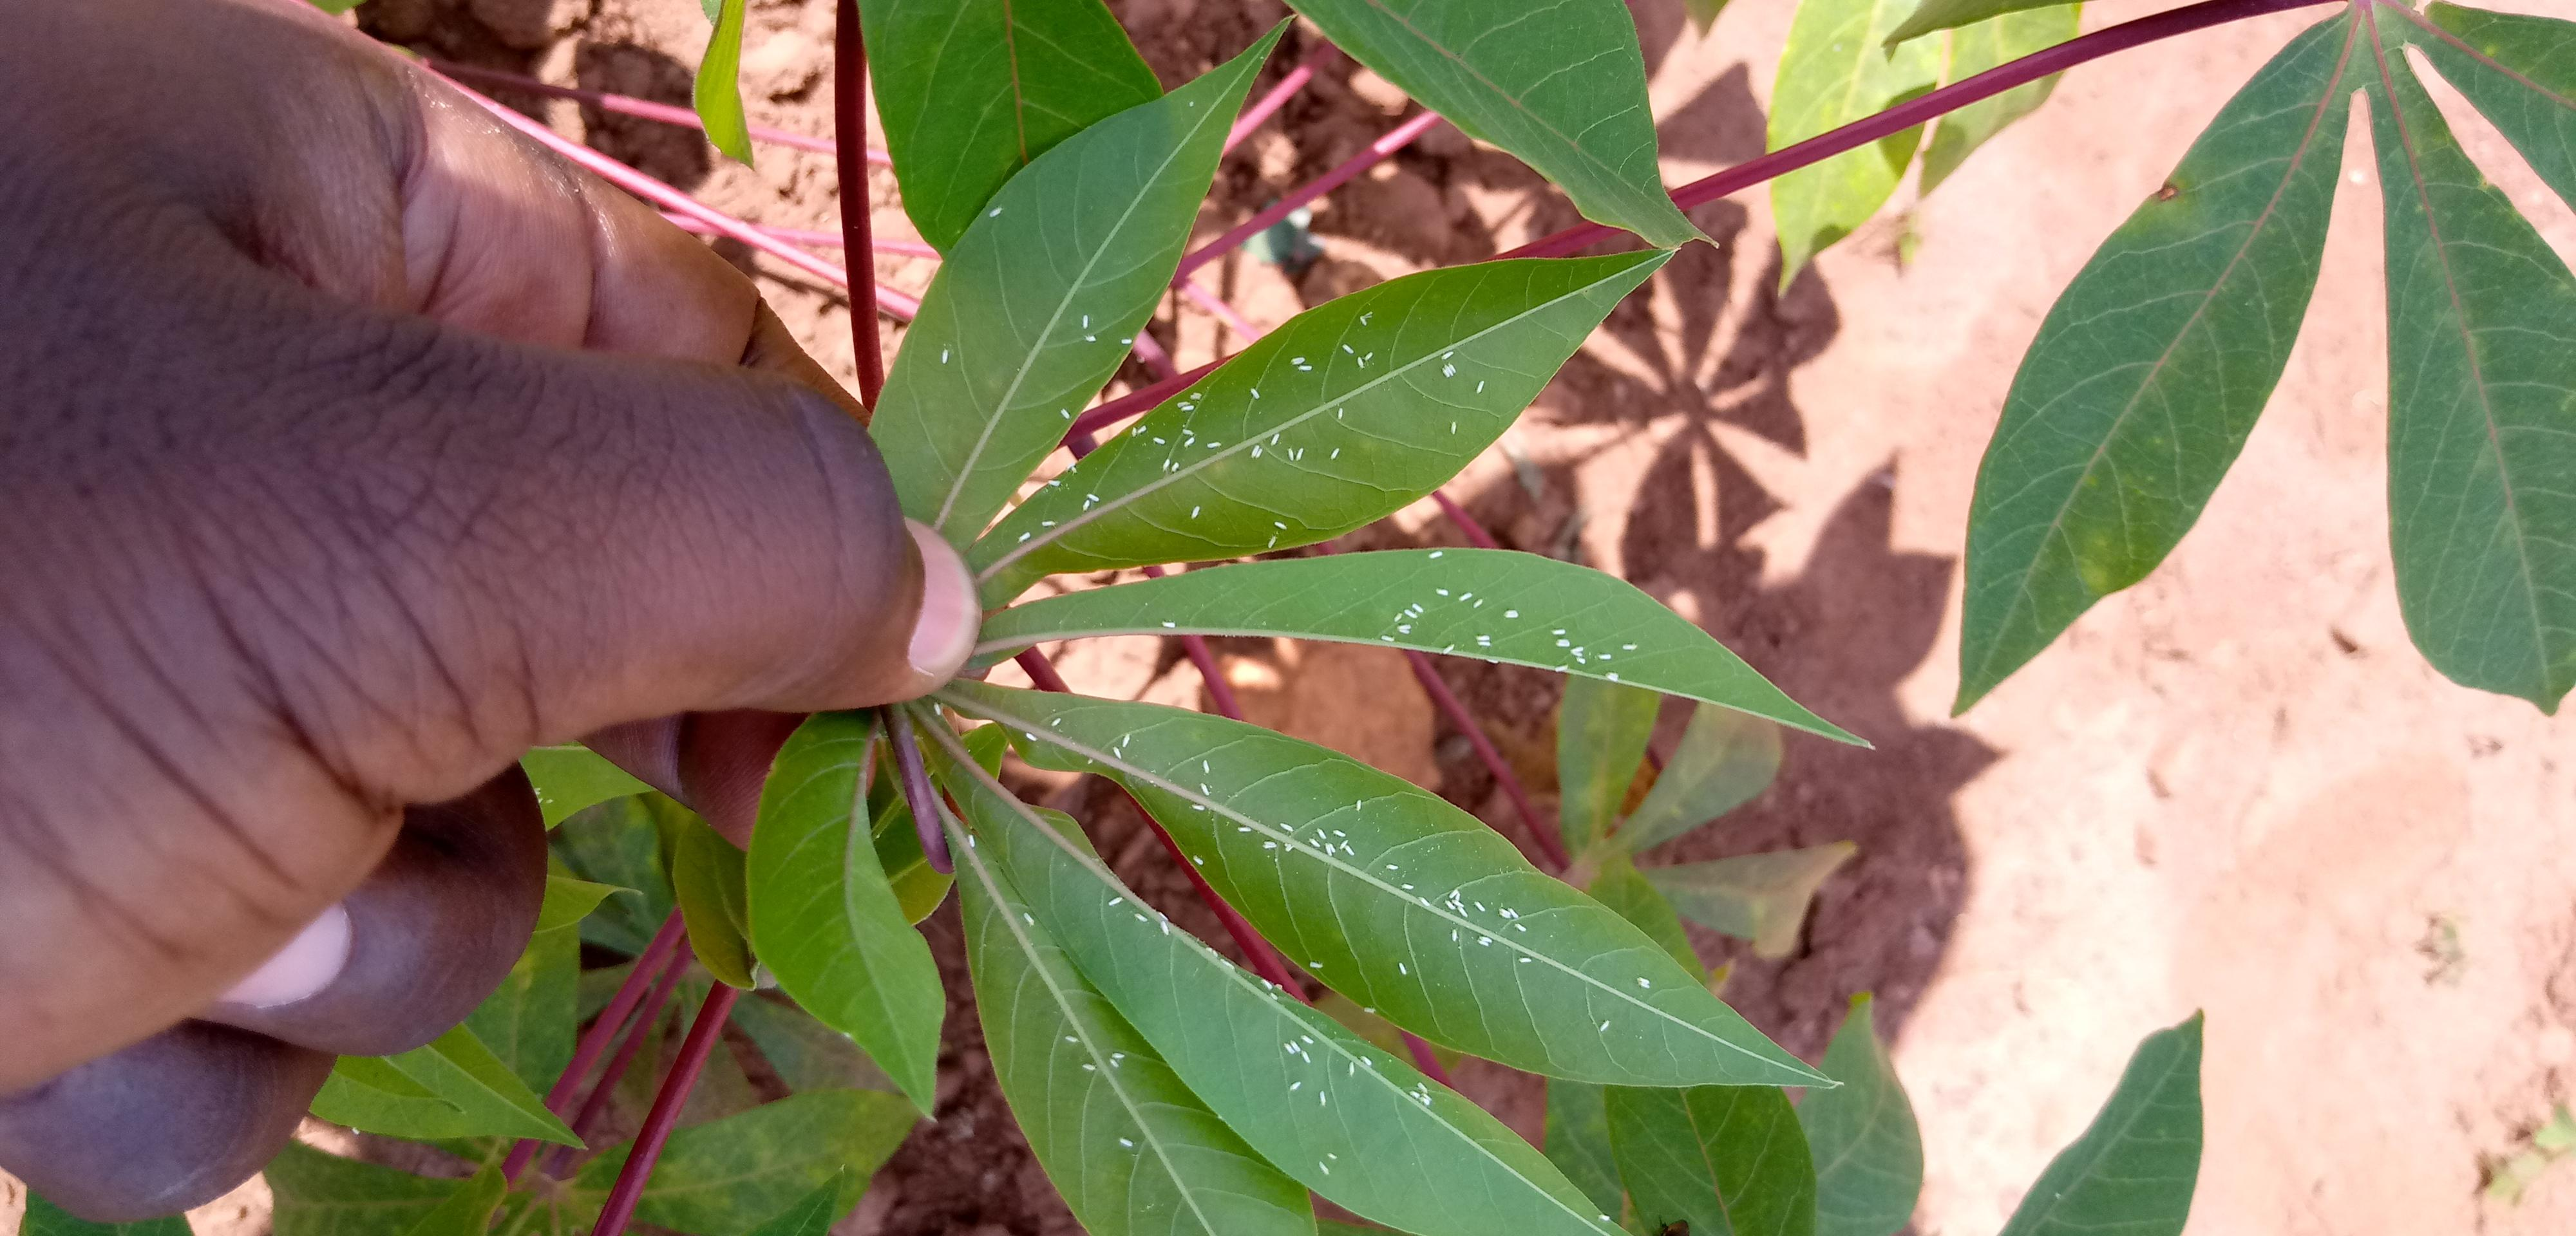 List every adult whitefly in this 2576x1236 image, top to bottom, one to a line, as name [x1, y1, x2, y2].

whitefly [1184, 97, 1197, 109]
whitefly [987, 203, 1005, 222]
whitefly [1355, 309, 1376, 326]
whitefly [1081, 312, 1091, 332]
whitefly [1084, 333, 1098, 346]
whitefly [1121, 335, 1133, 350]
whitefly [1334, 344, 1355, 356]
whitefly [935, 346, 955, 366]
whitefly [1361, 347, 1383, 362]
whitefly [1434, 349, 1469, 361]
whitefly [1289, 352, 1307, 370]
whitefly [1353, 353, 1368, 370]
whitefly [1298, 358, 1314, 376]
whitefly [1437, 359, 1456, 380]
whitefly [1440, 360, 1460, 380]
whitefly [1439, 360, 1463, 382]
whitefly [1472, 376, 1492, 396]
whitefly [1245, 382, 1265, 403]
whitefly [1189, 386, 1209, 401]
whitefly [1175, 397, 1196, 421]
whitefly [1172, 399, 1195, 417]
whitefly [1336, 404, 1352, 421]
whitefly [1057, 405, 1073, 422]
whitefly [1448, 412, 1461, 435]
whitefly [1124, 420, 1141, 444]
whitefly [1137, 421, 1150, 440]
whitefly [1179, 422, 1200, 440]
whitefly [1266, 426, 1283, 447]
whitefly [1180, 432, 1200, 452]
whitefly [1150, 433, 1171, 449]
whitefly [1204, 437, 1225, 454]
whitefly [1249, 440, 1264, 458]
whitefly [1246, 441, 1267, 461]
whitefly [1296, 443, 1308, 465]
whitefly [1329, 443, 1341, 464]
whitefly [1284, 445, 1296, 464]
whitefly [1158, 454, 1172, 475]
whitefly [1169, 458, 1184, 477]
whitefly [1066, 461, 1079, 475]
whitefly [1045, 474, 1062, 493]
whitefly [1086, 489, 1101, 506]
whitefly [1074, 496, 1091, 518]
whitefly [1188, 504, 1202, 523]
whitefly [1272, 514, 1289, 531]
whitefly [1040, 516, 1061, 536]
whitefly [1012, 529, 1034, 544]
whitefly [1266, 533, 1280, 551]
whitefly [1426, 547, 1450, 561]
whitefly [1434, 585, 1454, 603]
whitefly [1456, 585, 1478, 607]
whitefly [1408, 594, 1429, 616]
whitefly [1472, 597, 1485, 613]
whitefly [1404, 604, 1425, 622]
whitefly [1502, 604, 1521, 624]
whitefly [1390, 607, 1409, 622]
whitefly [1159, 613, 1179, 633]
whitefly [1398, 621, 1417, 635]
whitefly [1548, 623, 1572, 638]
whitefly [1474, 628, 1495, 651]
whitefly [1378, 632, 1400, 644]
whitefly [1470, 632, 1492, 650]
whitefly [1557, 635, 1575, 653]
whitefly [1620, 637, 1646, 655]
whitefly [1441, 640, 1459, 658]
whitefly [1569, 643, 1593, 669]
whitefly [1595, 648, 1621, 664]
whitefly [1568, 651, 1589, 666]
whitefly [1551, 657, 1573, 677]
whitefly [1598, 666, 1627, 686]
whitefly [931, 700, 945, 718]
whitefly [1043, 711, 1074, 732]
whitefly [1120, 729, 1132, 751]
whitefly [1021, 729, 1041, 749]
whitefly [1110, 741, 1126, 763]
whitefly [1200, 755, 1215, 775]
whitefly [1195, 778, 1216, 798]
whitefly [1353, 796, 1368, 814]
whitefly [1189, 798, 1212, 815]
whitefly [1280, 816, 1297, 836]
whitefly [1234, 819, 1254, 838]
whitefly [1331, 822, 1356, 842]
whitefly [1311, 824, 1331, 841]
whitefly [963, 829, 978, 852]
whitefly [1304, 832, 1325, 855]
whitefly [1339, 837, 1358, 859]
whitefly [1261, 838, 1278, 854]
whitefly [1325, 839, 1338, 860]
whitefly [1281, 841, 1297, 857]
whitefly [1345, 842, 1362, 856]
whitefly [1190, 849, 1207, 870]
whitefly [1381, 858, 1405, 876]
whitefly [1401, 877, 1416, 893]
whitefly [1448, 888, 1464, 903]
whitefly [1103, 889, 1131, 915]
whitefly [1417, 891, 1434, 910]
whitefly [1437, 894, 1457, 917]
whitefly [1454, 895, 1470, 912]
whitefly [1472, 897, 1487, 915]
whitefly [1492, 901, 1516, 923]
whitefly [1495, 901, 1523, 924]
whitefly [1157, 902, 1173, 921]
whitefly [1454, 903, 1473, 919]
whitefly [1132, 906, 1149, 930]
whitefly [1018, 908, 1039, 928]
whitefly [1157, 919, 1172, 942]
whitefly [1508, 921, 1533, 938]
whitefly [1446, 925, 1461, 944]
whitefly [1475, 930, 1497, 948]
whitefly [1471, 938, 1499, 951]
whitefly [1202, 941, 1220, 963]
whitefly [1514, 950, 1535, 970]
whitefly [1220, 953, 1236, 973]
whitefly [1305, 955, 1327, 973]
whitefly [1390, 959, 1414, 977]
whitefly [1627, 970, 1653, 991]
whitefly [1633, 973, 1656, 995]
whitefly [1258, 977, 1273, 991]
whitefly [1267, 989, 1284, 1006]
whitefly [1358, 1005, 1378, 1017]
whitefly [1597, 1017, 1613, 1035]
whitefly [1296, 1027, 1322, 1047]
whitefly [1061, 1029, 1086, 1050]
whitefly [1293, 1032, 1305, 1054]
whitefly [1280, 1039, 1298, 1062]
whitefly [1300, 1045, 1315, 1066]
whitefly [1108, 1047, 1129, 1072]
whitefly [1361, 1047, 1378, 1067]
whitefly [1106, 1054, 1121, 1076]
whitefly [1079, 1058, 1098, 1079]
whitefly [1343, 1060, 1359, 1078]
whitefly [1285, 1072, 1303, 1098]
whitefly [1413, 1075, 1433, 1092]
whitefly [1318, 1087, 1329, 1112]
whitefly [1406, 1088, 1422, 1105]
whitefly [1422, 1091, 1434, 1113]
whitefly [1113, 1132, 1138, 1154]
whitefly [1326, 1146, 1343, 1162]
whitefly [1316, 1159, 1332, 1183]
whitefly [1598, 1208, 1615, 1225]